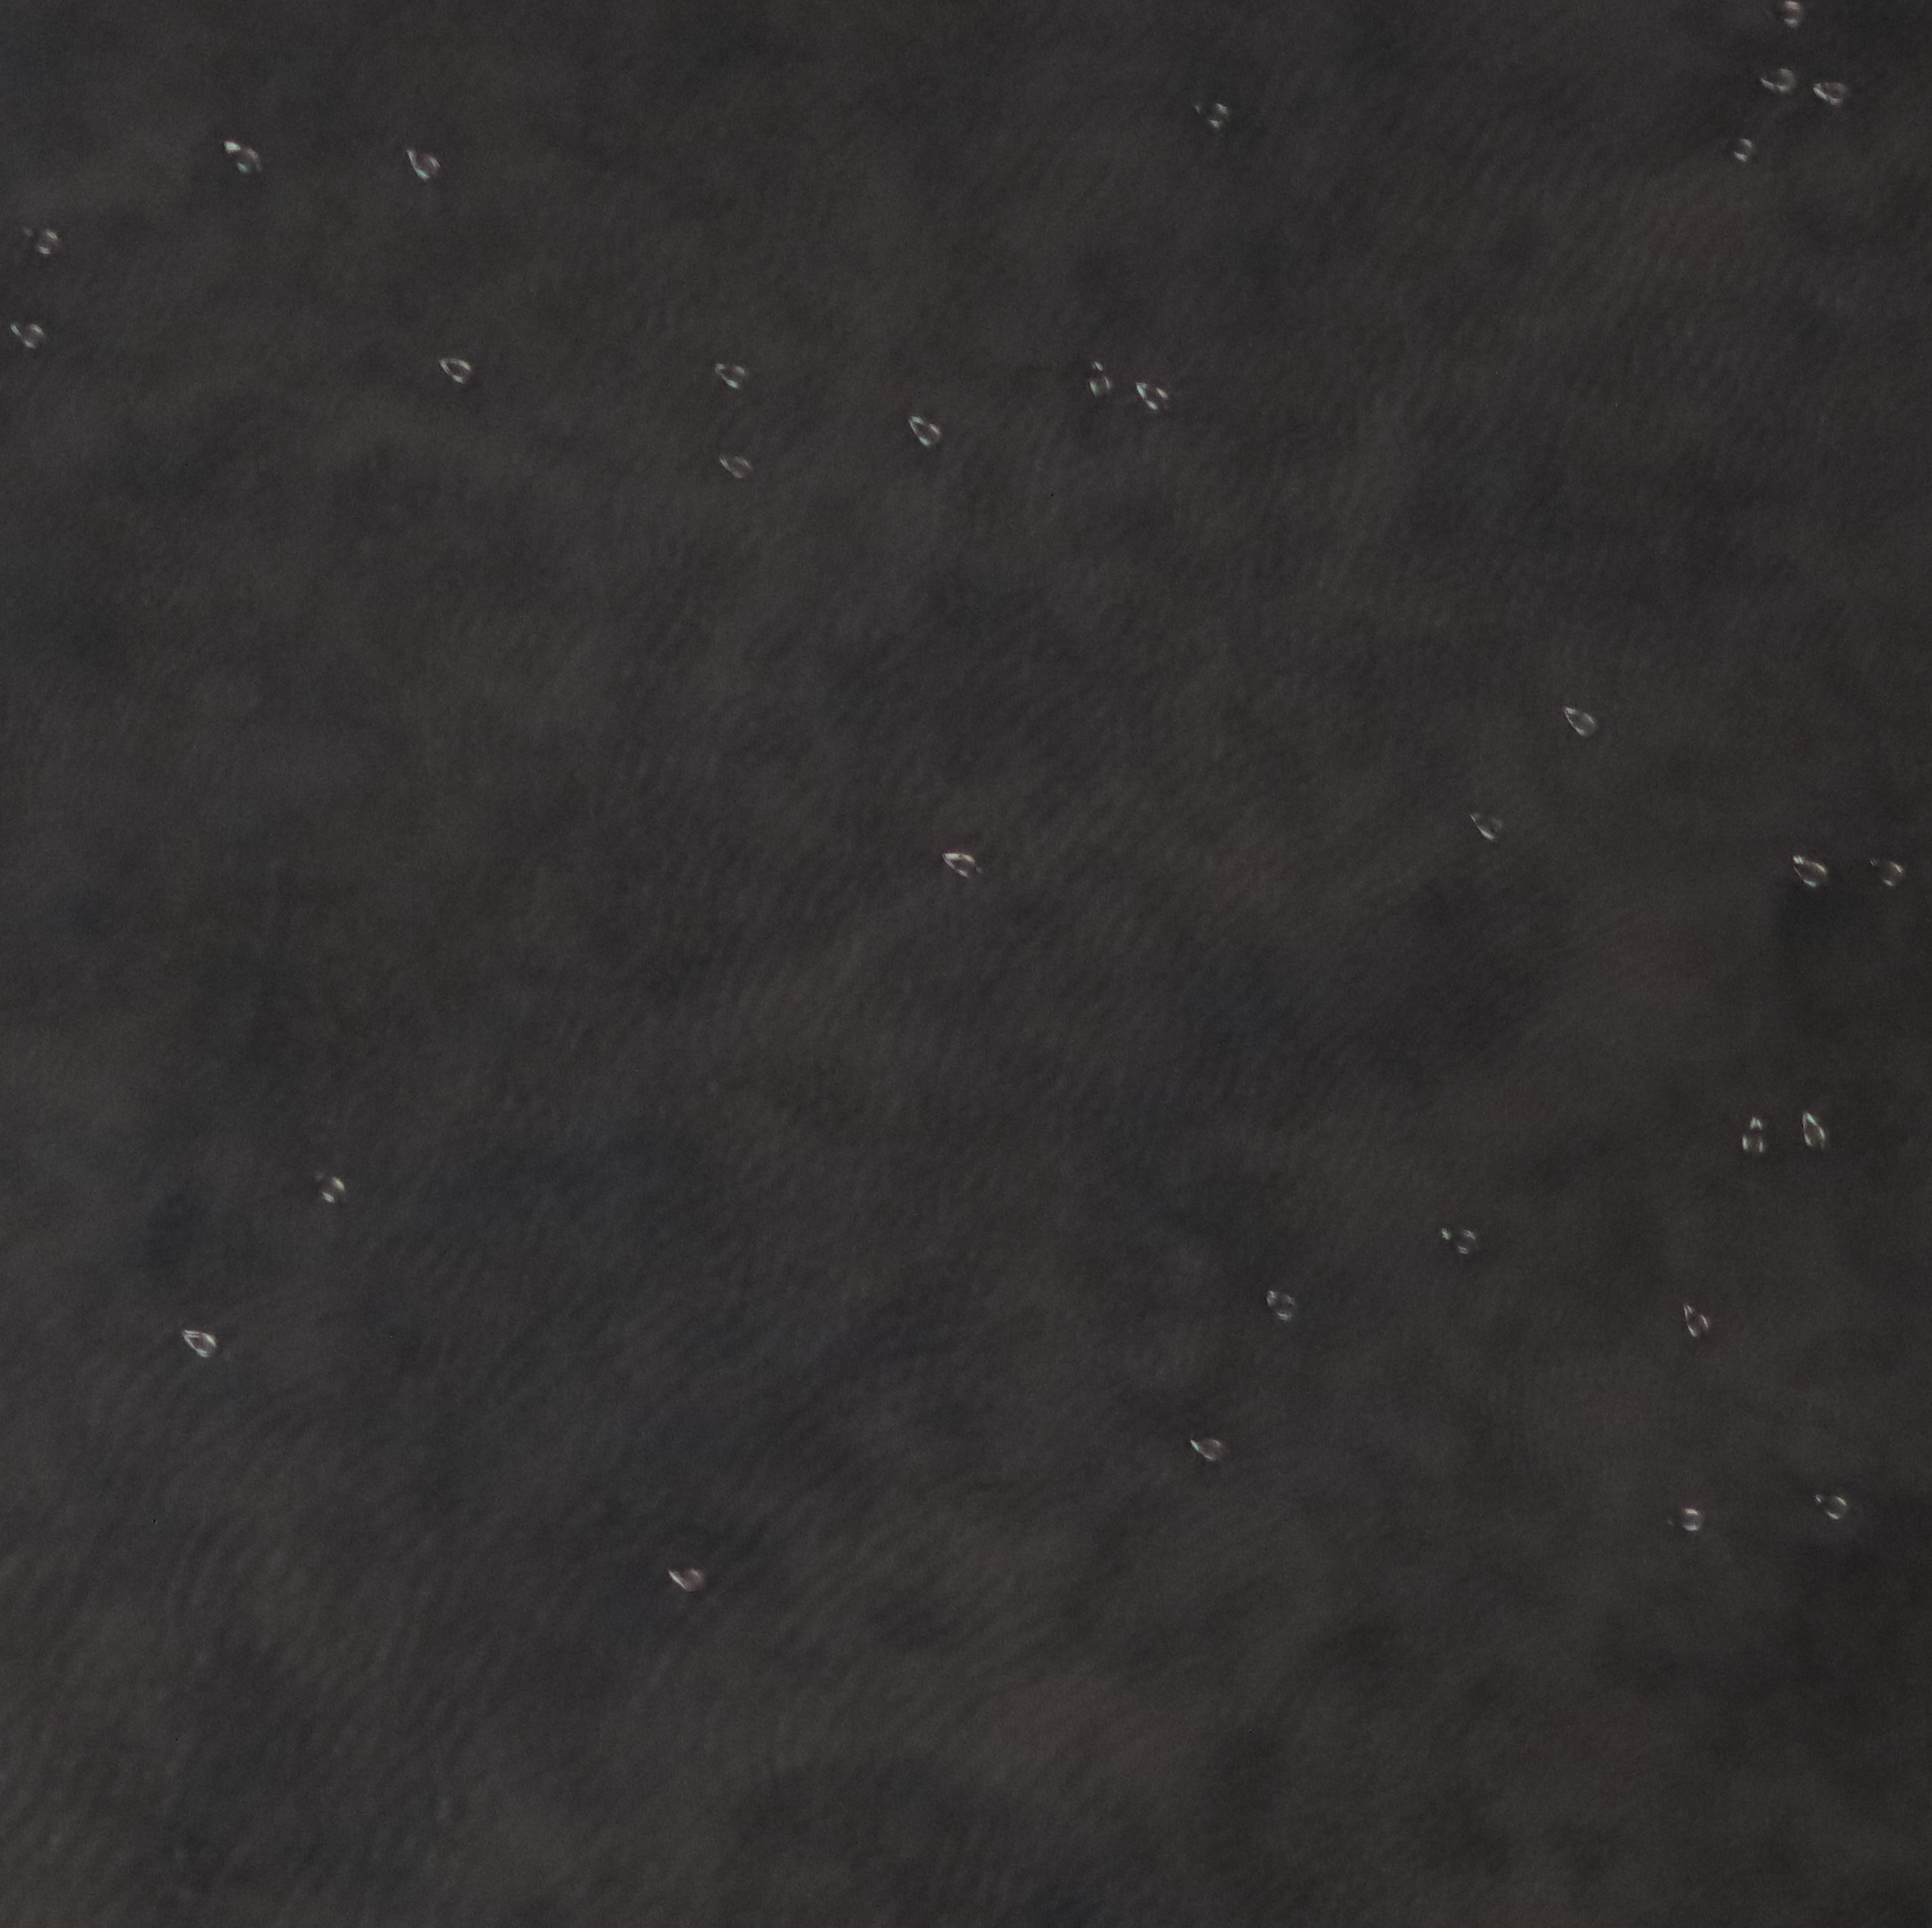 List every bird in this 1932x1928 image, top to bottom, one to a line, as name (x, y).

brant (1791, 12)
brant (1775, 73)
brant (1835, 88)
brant (1214, 113)
brant (1744, 141)
brant (245, 158)
brant (422, 164)
brant (44, 241)
brant (30, 335)
brant (455, 370)
brant (732, 376)
brant (1100, 387)
brant (1152, 395)
brant (926, 432)
brant (736, 465)
brant (1581, 722)
brant (1486, 824)
brant (962, 864)
brant (1810, 872)
brant (1889, 872)
brant (1813, 1133)
brant (1754, 1138)
brant (331, 1189)
brant (1462, 1242)
brant (1281, 1304)
brant (1697, 1321)
brant (200, 1344)
brant (1208, 1449)
brant (1834, 1506)
brant (1690, 1518)
brant (687, 1581)